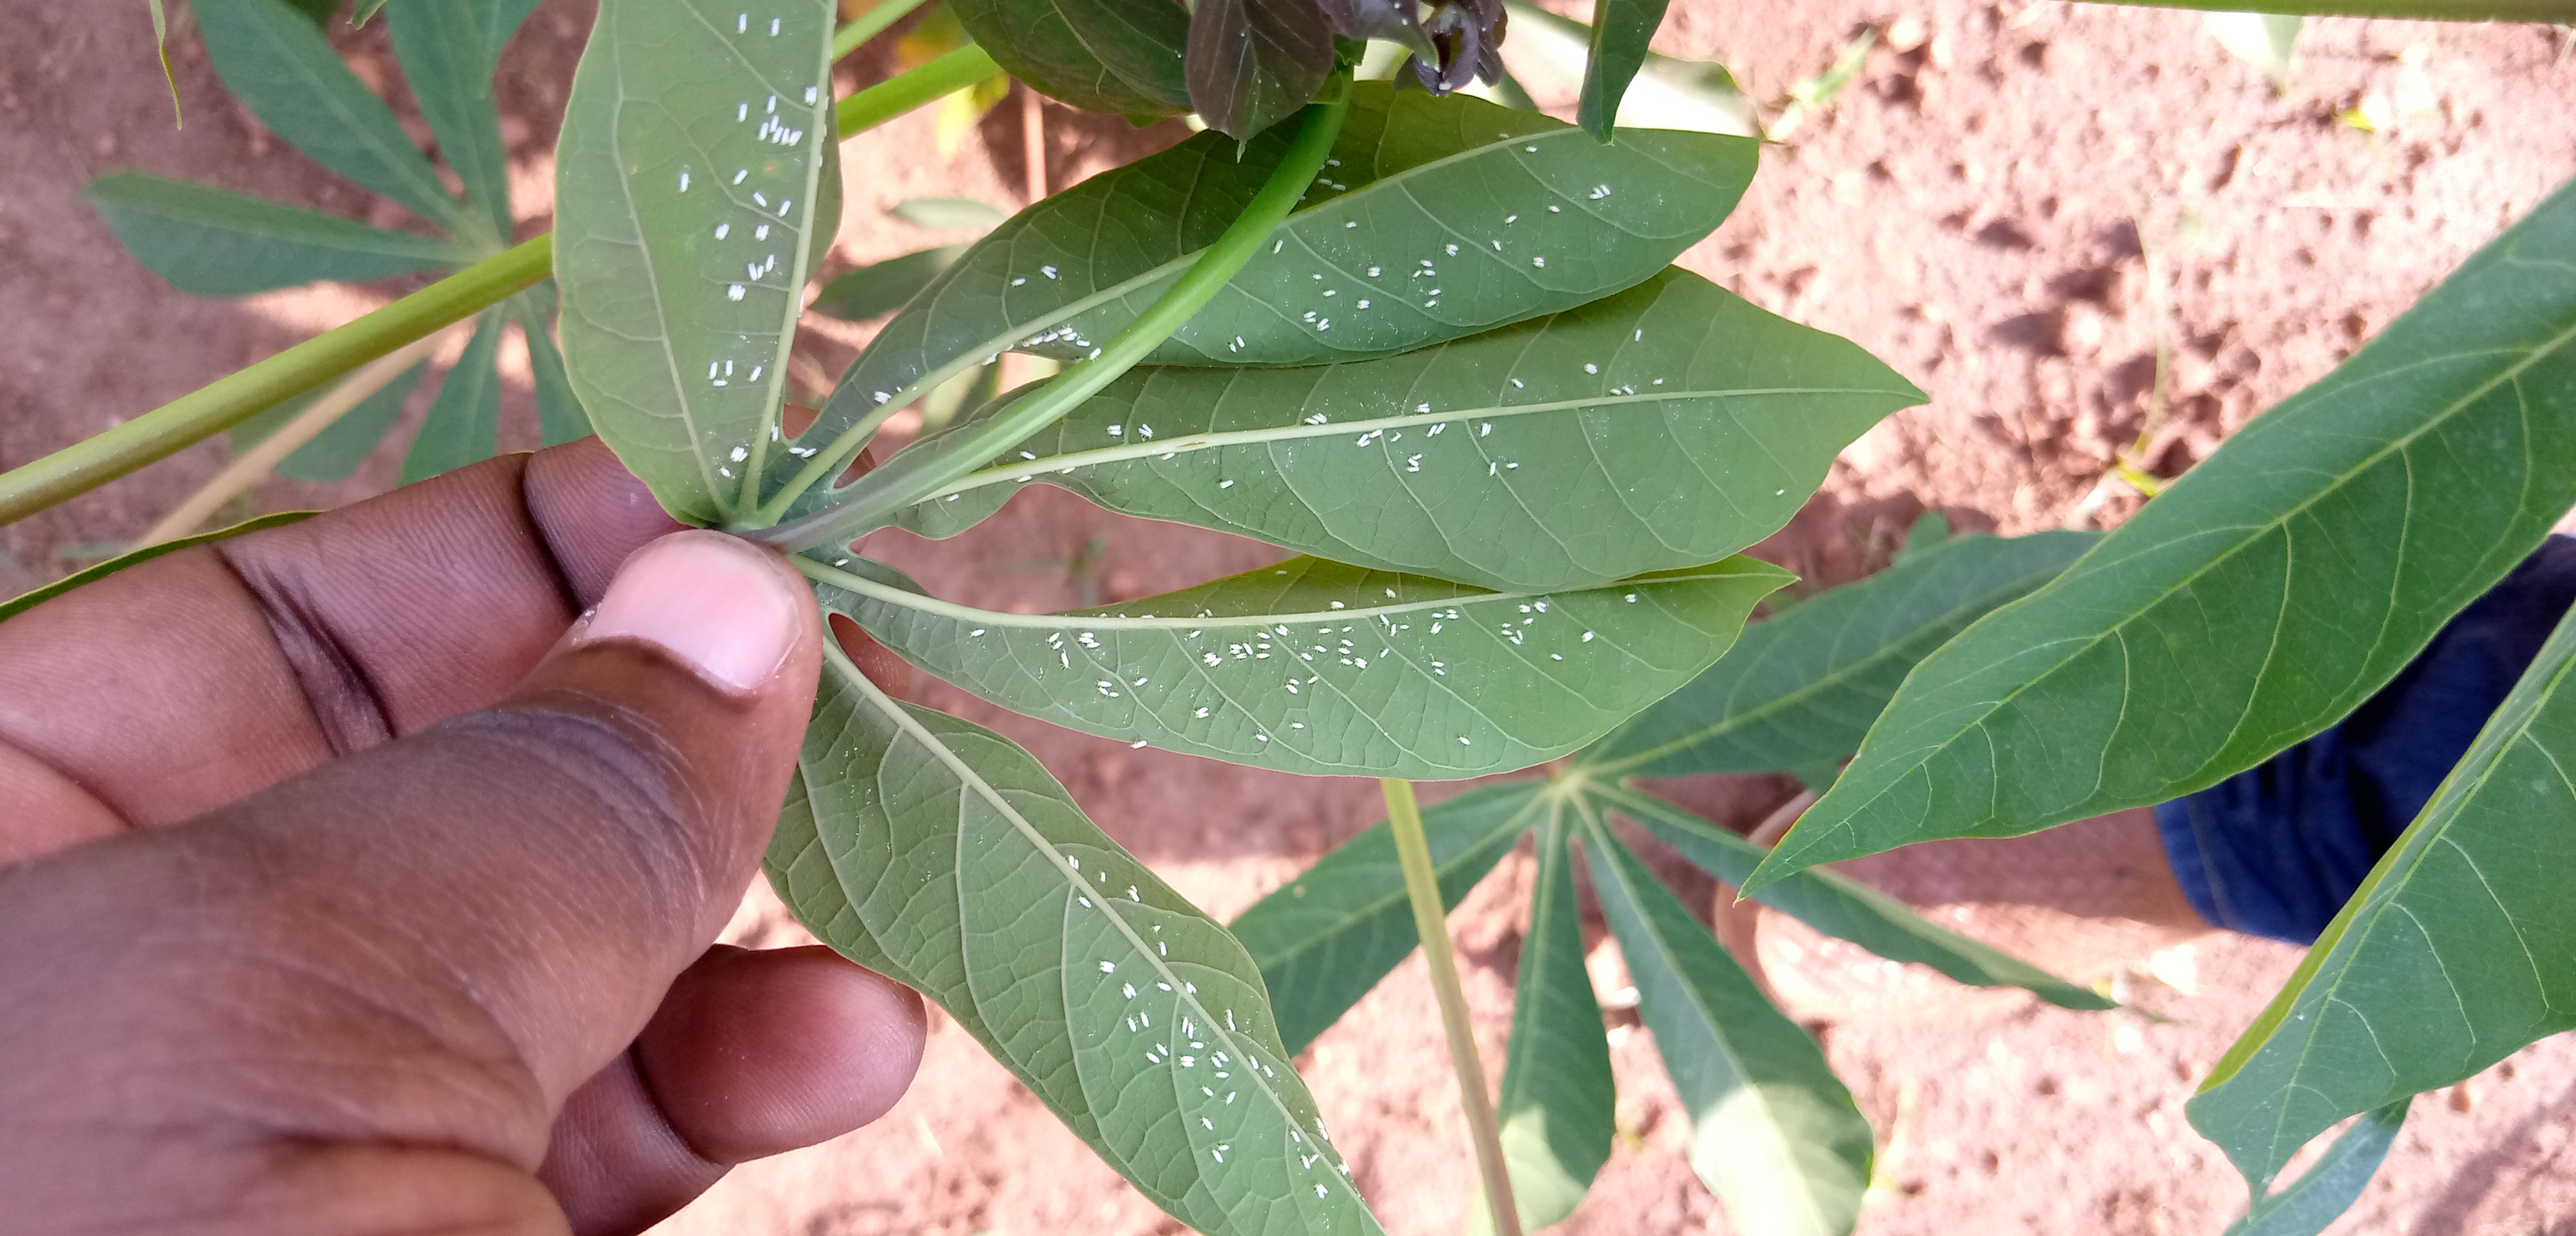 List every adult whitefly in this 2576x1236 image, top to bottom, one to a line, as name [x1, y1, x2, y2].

whitefly [735, 10, 752, 35]
whitefly [770, 15, 782, 39]
whitefly [1437, 80, 1454, 91]
whitefly [803, 84, 810, 104]
whitefly [810, 85, 820, 106]
whitefly [765, 93, 781, 113]
whitefly [737, 101, 749, 124]
whitefly [769, 114, 780, 133]
whitefly [756, 120, 770, 141]
whitefly [770, 126, 785, 145]
whitefly [781, 126, 791, 146]
whitefly [789, 129, 805, 148]
whitefly [1521, 144, 1540, 153]
whitefly [1326, 158, 1343, 167]
whitefly [731, 166, 750, 186]
whitefly [678, 169, 694, 194]
whitefly [1316, 177, 1333, 186]
whitefly [1331, 182, 1349, 194]
whitefly [1600, 183, 1613, 197]
whitefly [1591, 185, 1604, 200]
whitefly [752, 191, 770, 209]
whitefly [1587, 192, 1599, 200]
whitefly [776, 198, 792, 218]
whitefly [1545, 203, 1561, 214]
whitefly [1502, 212, 1519, 225]
whitefly [1342, 219, 1359, 230]
whitefly [721, 221, 730, 241]
whitefly [712, 223, 723, 240]
whitefly [760, 223, 770, 241]
whitefly [754, 224, 763, 240]
whitefly [1269, 237, 1285, 256]
whitefly [1490, 238, 1508, 254]
whitefly [1444, 242, 1460, 252]
whitefly [1444, 248, 1457, 257]
whitefly [764, 253, 778, 273]
whitefly [1531, 256, 1547, 262]
whitefly [1419, 257, 1434, 268]
whitefly [747, 261, 757, 281]
whitefly [1531, 261, 1546, 270]
whitefly [757, 263, 764, 281]
whitefly [1367, 264, 1382, 272]
whitefly [1043, 265, 1059, 274]
whitefly [1040, 267, 1057, 281]
whitefly [1410, 268, 1424, 281]
whitefly [1421, 269, 1437, 277]
whitefly [1310, 271, 1324, 282]
whitefly [1366, 272, 1381, 278]
whitefly [1009, 276, 1028, 288]
whitefly [726, 283, 737, 299]
whitefly [733, 284, 742, 304]
whitefly [737, 285, 746, 303]
whitefly [1425, 286, 1443, 296]
whitefly [1320, 287, 1339, 299]
whitefly [1356, 299, 1371, 305]
whitefly [1423, 299, 1439, 309]
whitefly [1356, 304, 1372, 311]
whitefly [1302, 309, 1320, 319]
whitefly [1316, 316, 1331, 328]
whitefly [1302, 317, 1318, 324]
whitefly [1318, 323, 1331, 333]
whitefly [1632, 324, 1645, 342]
whitefly [1057, 326, 1074, 336]
whitefly [1045, 331, 1059, 344]
whitefly [1061, 331, 1079, 342]
whitefly [1233, 333, 1249, 348]
whitefly [1031, 335, 1044, 346]
whitefly [1075, 339, 1093, 348]
whitefly [1019, 341, 1032, 349]
whitefly [1227, 341, 1238, 355]
whitefly [1086, 345, 1103, 363]
whitefly [724, 356, 735, 378]
whitefly [706, 359, 719, 379]
whitefly [1583, 361, 1600, 370]
whitefly [748, 363, 763, 383]
whitefly [1584, 366, 1599, 377]
whitefly [1509, 375, 1528, 391]
whitefly [1651, 377, 1666, 389]
whitefly [710, 378, 728, 388]
whitefly [1621, 384, 1636, 395]
whitefly [1609, 388, 1622, 397]
whitefly [873, 390, 893, 400]
whitefly [873, 396, 888, 406]
whitefly [1416, 401, 1431, 408]
whitefly [1416, 408, 1432, 415]
whitefly [1309, 410, 1329, 424]
whitefly [1302, 417, 1319, 426]
whitefly [1479, 420, 1488, 438]
whitefly [1141, 422, 1155, 435]
whitefly [1434, 422, 1447, 436]
whitefly [770, 422, 780, 444]
whitefly [1486, 422, 1492, 437]
whitefly [1104, 423, 1122, 431]
whitefly [1425, 424, 1437, 440]
whitefly [1135, 427, 1152, 438]
whitefly [1368, 427, 1383, 440]
whitefly [1107, 430, 1123, 438]
whitefly [1388, 431, 1403, 444]
whitefly [1355, 432, 1368, 448]
whitefly [1360, 438, 1372, 449]
whitefly [728, 445, 740, 461]
whitefly [786, 445, 807, 454]
whitefly [801, 445, 819, 459]
whitefly [734, 447, 745, 464]
whitefly [1016, 449, 1038, 461]
whitefly [739, 450, 749, 464]
whitefly [1159, 451, 1177, 464]
whitefly [1411, 451, 1425, 461]
whitefly [1406, 456, 1421, 466]
whitefly [1502, 458, 1521, 472]
whitefly [1486, 459, 1499, 479]
whitefly [718, 464, 732, 479]
whitefly [1405, 466, 1422, 474]
whitefly [1015, 473, 1035, 485]
whitefly [1214, 477, 1236, 489]
whitefly [1772, 488, 1788, 498]
whitefly [945, 492, 962, 504]
whitefly [832, 557, 851, 568]
whitefly [1385, 584, 1392, 599]
whitefly [1390, 588, 1399, 599]
whitefly [1623, 592, 1637, 599]
whitefly [1625, 597, 1637, 604]
whitefly [1329, 599, 1346, 611]
whitefly [1535, 600, 1549, 608]
whitefly [1516, 601, 1533, 615]
whitefly [1533, 603, 1548, 615]
whitefly [1204, 607, 1216, 617]
whitefly [1444, 607, 1457, 613]
whitefly [1430, 610, 1447, 621]
whitefly [1195, 612, 1205, 619]
whitefly [1379, 612, 1390, 627]
whitefly [1445, 613, 1461, 622]
whitefly [1522, 617, 1537, 626]
whitefly [1430, 619, 1441, 635]
whitefly [1389, 621, 1398, 639]
whitefly [1499, 621, 1513, 628]
whitefly [1398, 623, 1410, 632]
whitefly [1434, 623, 1444, 636]
whitefly [1277, 623, 1291, 632]
whitefly [1340, 625, 1354, 634]
whitefly [1315, 626, 1334, 636]
whitefly [1576, 626, 1600, 646]
whitefly [967, 626, 987, 640]
whitefly [1273, 626, 1289, 637]
whitefly [1500, 628, 1513, 636]
whitefly [1515, 628, 1526, 641]
whitefly [1186, 628, 1204, 642]
whitefly [1577, 628, 1596, 651]
whitefly [1251, 630, 1272, 640]
whitefly [1045, 630, 1061, 644]
whitefly [1079, 632, 1097, 640]
whitefly [1508, 634, 1522, 647]
whitefly [1077, 636, 1094, 644]
whitefly [1340, 636, 1356, 648]
whitefly [1050, 639, 1065, 653]
whitefly [1242, 641, 1256, 657]
whitefly [1085, 641, 1103, 650]
whitefly [1255, 641, 1273, 651]
whitefly [1312, 641, 1329, 655]
whitefly [1227, 642, 1243, 651]
whitefly [1336, 646, 1352, 656]
whitefly [1378, 646, 1391, 661]
whitefly [1227, 650, 1242, 655]
whitefly [1059, 650, 1073, 670]
whitefly [1202, 650, 1217, 657]
whitefly [1298, 650, 1316, 663]
whitefly [1254, 651, 1272, 660]
whitefly [1549, 651, 1564, 662]
whitefly [1235, 652, 1249, 661]
whitefly [1203, 653, 1217, 664]
whitefly [1209, 656, 1224, 668]
whitefly [1355, 656, 1369, 664]
whitefly [1337, 657, 1354, 667]
whitefly [1430, 659, 1445, 669]
whitefly [1354, 661, 1366, 670]
whitefly [1433, 667, 1448, 677]
whitefly [1307, 673, 1320, 686]
whitefly [1129, 675, 1150, 689]
whitefly [1287, 677, 1302, 686]
whitefly [1095, 677, 1115, 688]
whitefly [1283, 682, 1299, 695]
whitefly [1097, 686, 1109, 698]
whitefly [1108, 690, 1121, 698]
whitefly [1195, 704, 1211, 715]
whitefly [1195, 712, 1210, 720]
whitefly [1289, 719, 1307, 731]
whitefly [1252, 730, 1270, 744]
whitefly [1455, 733, 1473, 747]
whitefly [1128, 737, 1151, 752]
whitefly [1067, 853, 1074, 869]
whitefly [1073, 856, 1083, 872]
whitefly [1098, 869, 1109, 885]
whitefly [1129, 883, 1139, 892]
whitefly [1126, 888, 1141, 904]
whitefly [1075, 892, 1093, 910]
whitefly [1149, 922, 1164, 933]
whitefly [1158, 938, 1168, 957]
whitefly [1097, 959, 1118, 968]
whitefly [1097, 966, 1115, 975]
whitefly [1154, 979, 1175, 996]
whitefly [1184, 979, 1193, 995]
whitefly [1123, 980, 1140, 998]
whitefly [1189, 982, 1200, 995]
whitefly [1119, 986, 1133, 1001]
whitefly [1224, 1004, 1236, 1018]
whitefly [1139, 1008, 1153, 1030]
whitefly [1125, 1015, 1139, 1034]
whitefly [1179, 1015, 1189, 1036]
whitefly [1224, 1018, 1238, 1032]
whitefly [1187, 1020, 1198, 1040]
whitefly [1188, 1040, 1206, 1051]
whitefly [1152, 1041, 1171, 1058]
whitefly [1214, 1049, 1233, 1062]
whitefly [1143, 1049, 1162, 1065]
whitefly [1247, 1053, 1260, 1071]
whitefly [1177, 1054, 1197, 1062]
whitefly [1209, 1054, 1223, 1069]
whitefly [1180, 1062, 1196, 1069]
whitefly [1261, 1062, 1276, 1080]
whitefly [1211, 1069, 1233, 1081]
whitefly [1198, 1085, 1216, 1099]
whitefly [1223, 1089, 1239, 1106]
whitefly [1314, 1114, 1326, 1128]
whitefly [1199, 1114, 1216, 1132]
whitefly [1289, 1128, 1303, 1144]
whitefly [1320, 1128, 1332, 1141]
whitefly [1215, 1142, 1232, 1152]
whitefly [1209, 1148, 1226, 1165]
whitefly [1298, 1152, 1312, 1170]
whitefly [1307, 1153, 1320, 1163]
whitefly [1335, 1163, 1347, 1175]
whitefly [1312, 1182, 1326, 1200]
whitefly [1318, 1182, 1331, 1195]